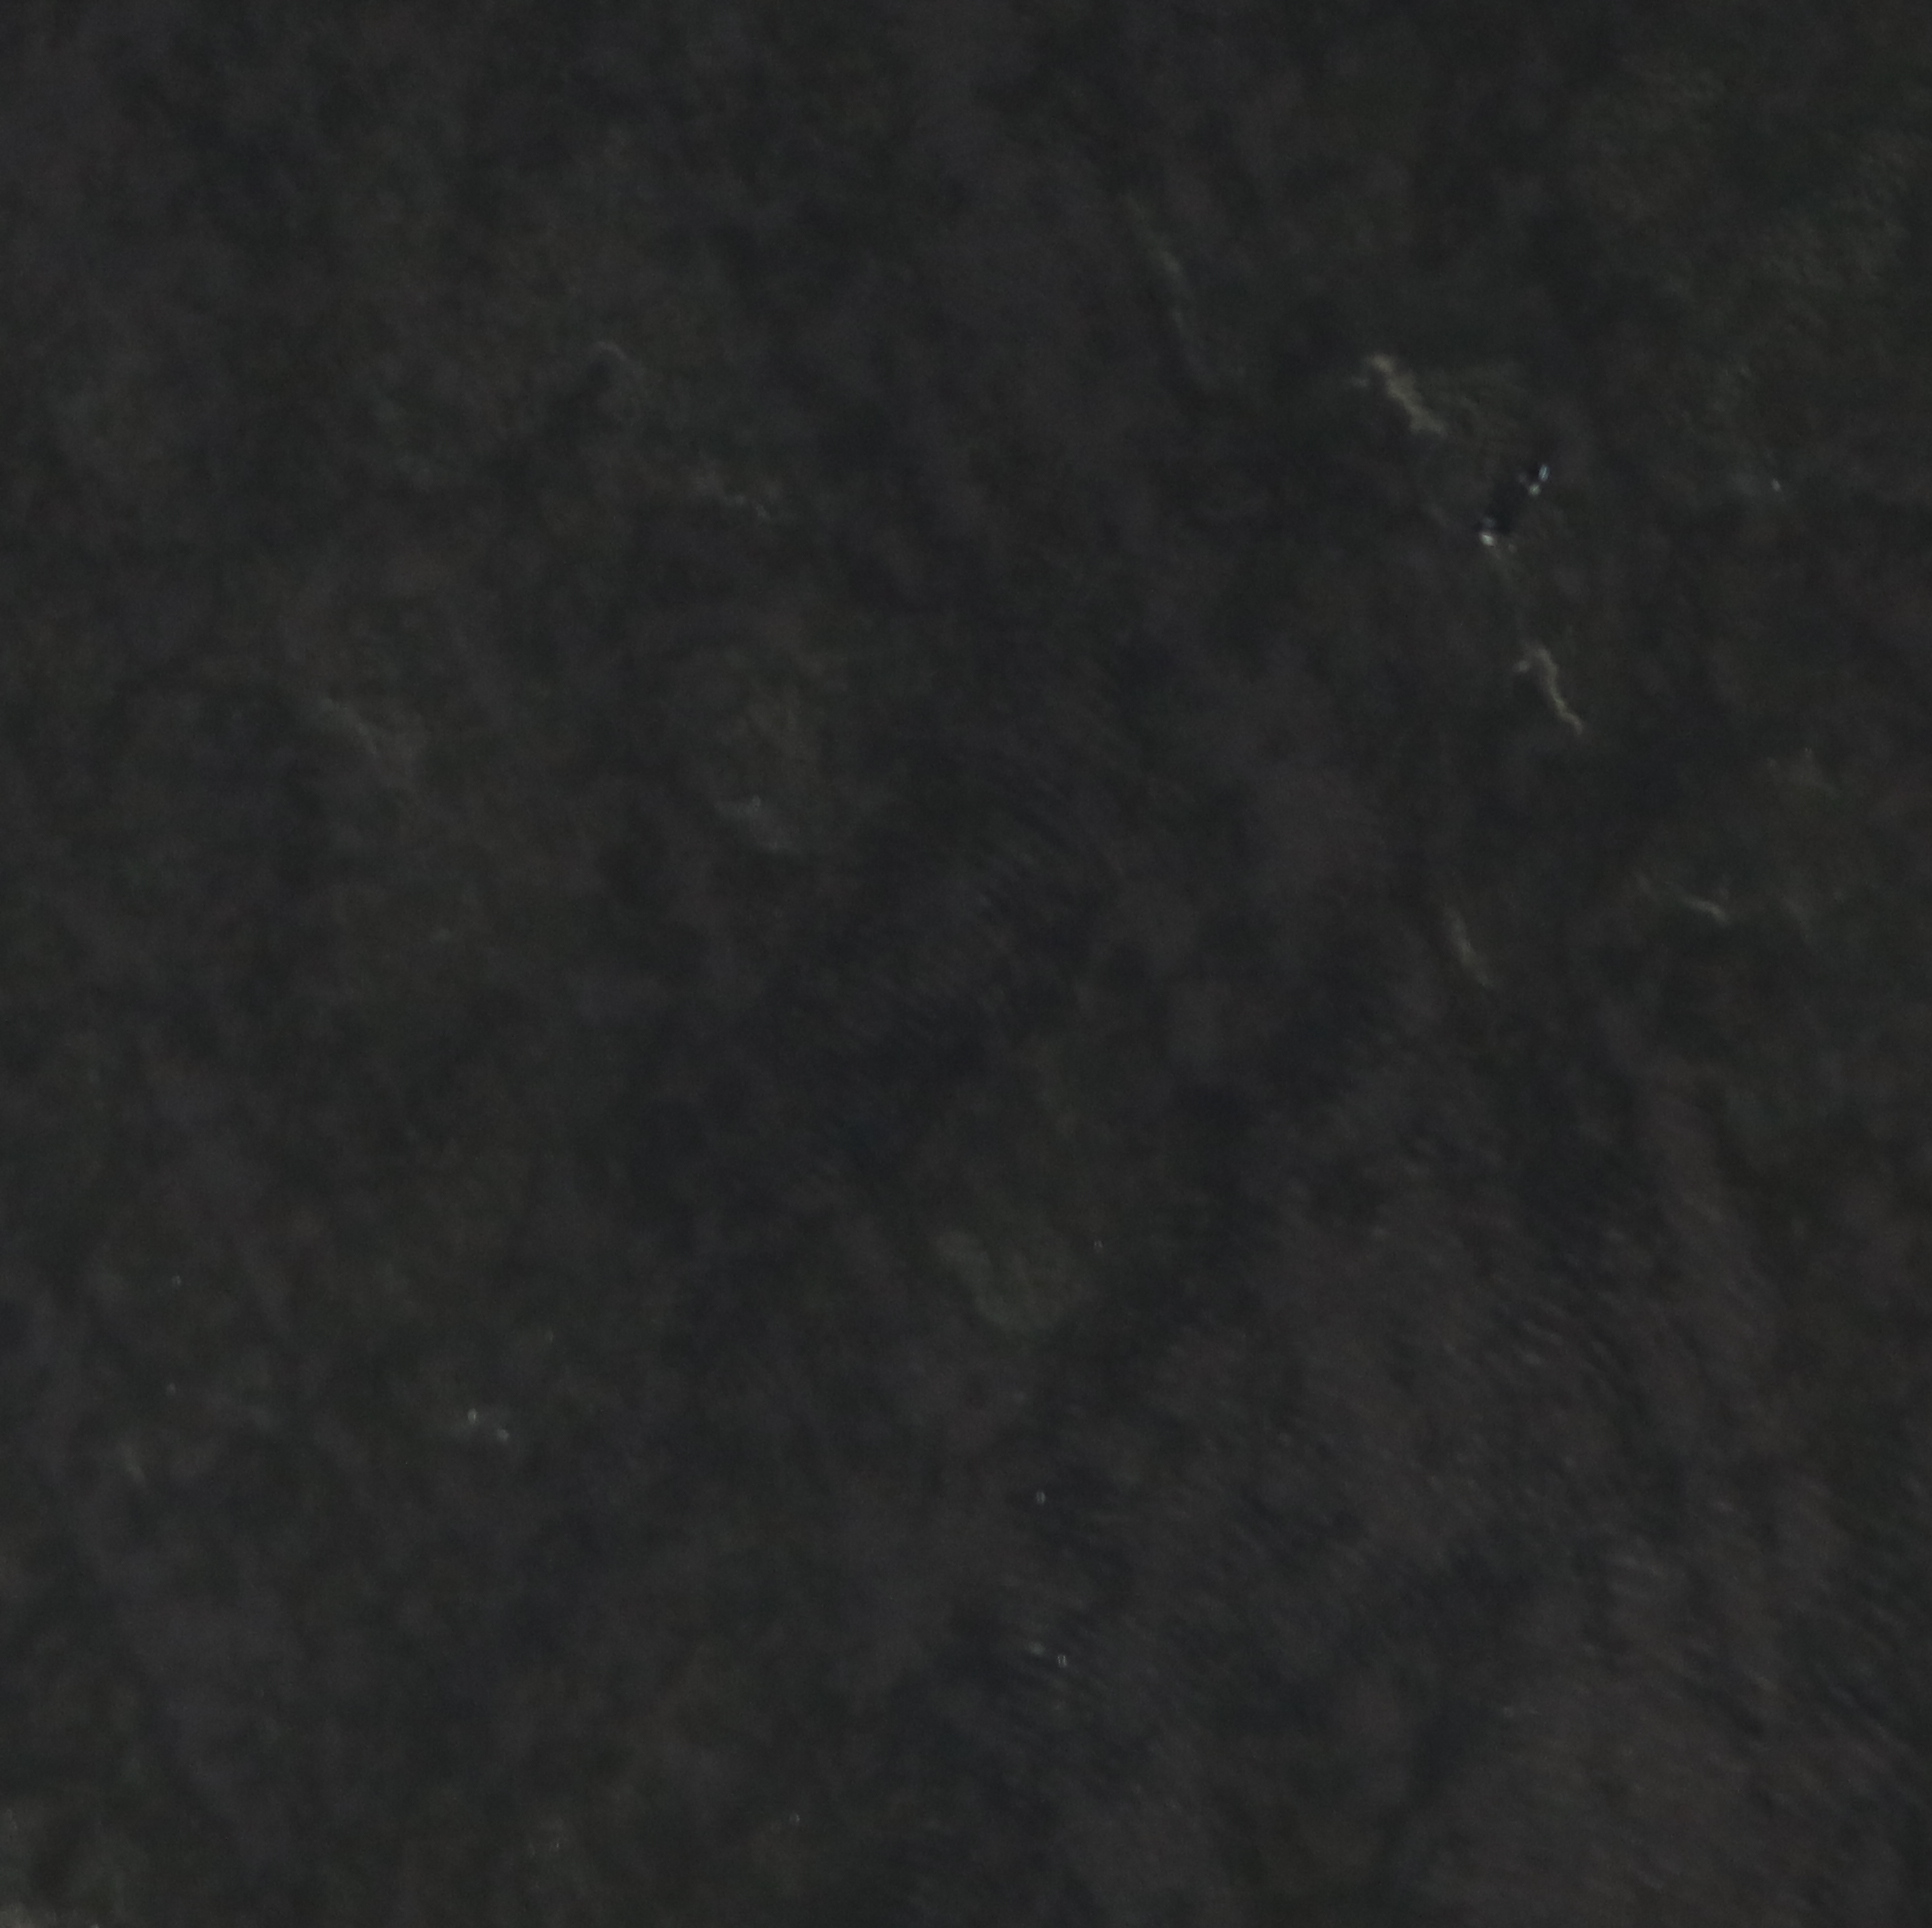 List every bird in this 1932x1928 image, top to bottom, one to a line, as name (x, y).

brant (1531, 477)
brant (1494, 530)